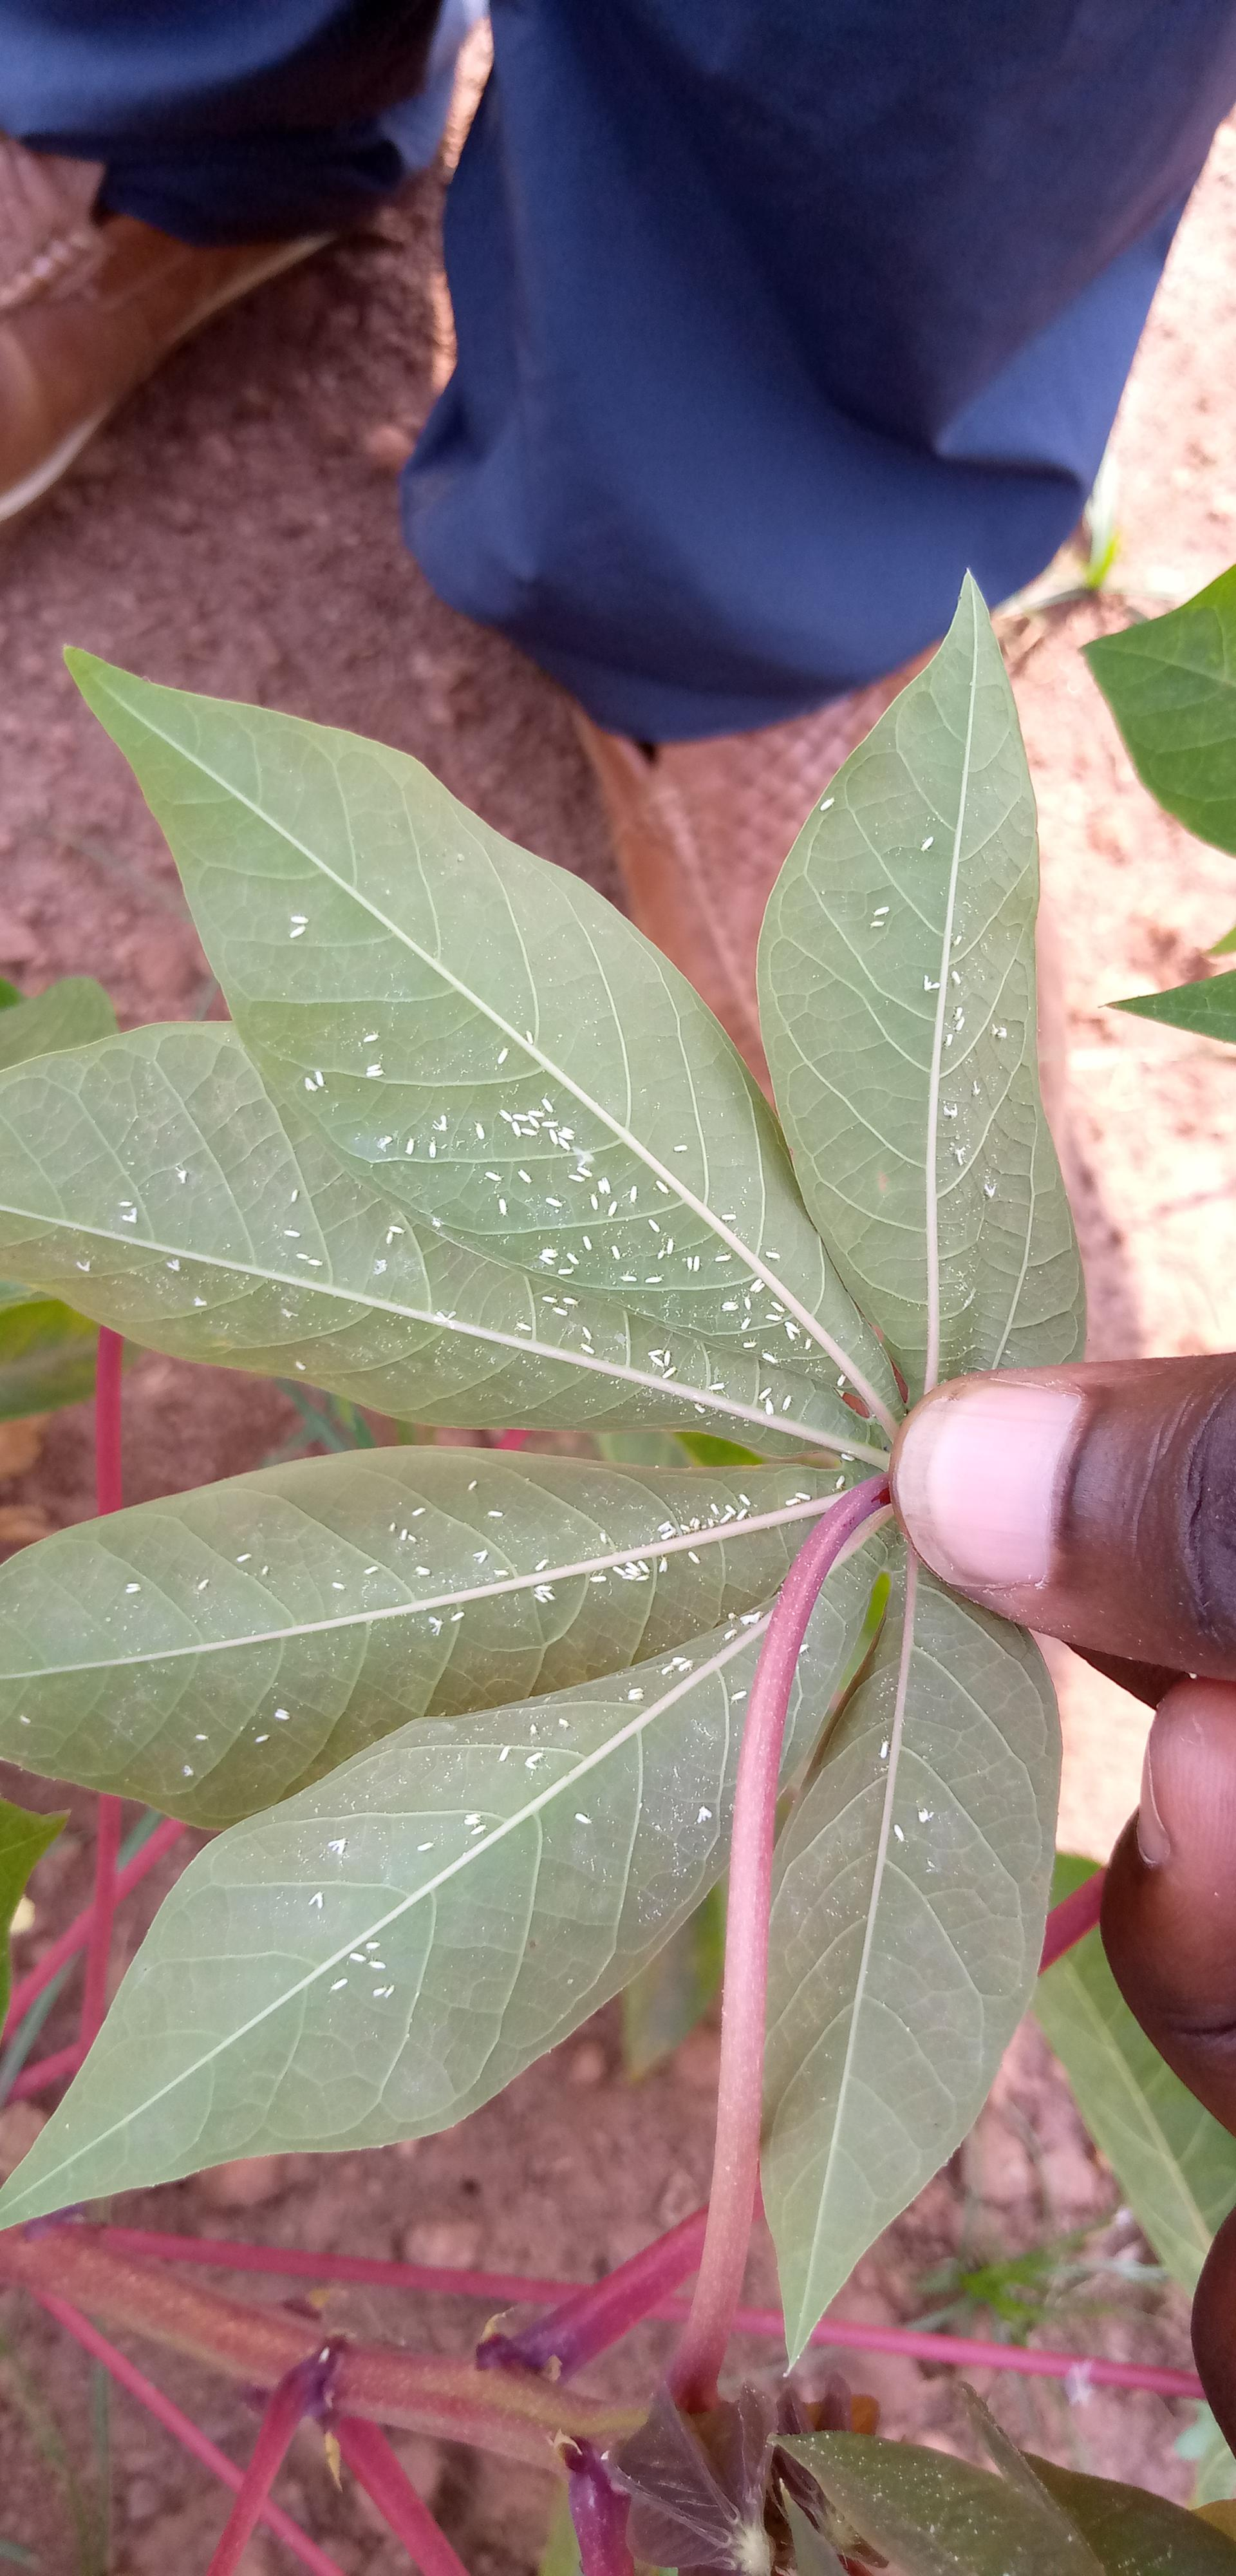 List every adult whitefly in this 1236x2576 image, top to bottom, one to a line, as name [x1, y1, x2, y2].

whitefly [818, 796, 838, 812]
whitefly [918, 833, 940, 856]
whitefly [869, 902, 891, 918]
whitefly [288, 913, 310, 926]
whitefly [868, 918, 889, 931]
whitefly [287, 924, 310, 940]
whitefly [950, 931, 964, 950]
whitefly [950, 967, 963, 987]
whitefly [920, 974, 942, 993]
whitefly [953, 1005, 965, 1019]
whitefly [954, 1015, 966, 1030]
whitefly [997, 1025, 1009, 1044]
whitefly [523, 1027, 536, 1046]
whitefly [359, 1030, 384, 1044]
whitefly [941, 1030, 955, 1052]
whitefly [494, 1044, 510, 1067]
whitefly [364, 1061, 382, 1071]
whitefly [364, 1069, 386, 1079]
whitefly [313, 1070, 324, 1090]
whitefly [302, 1075, 319, 1094]
whitefly [969, 1078, 986, 1097]
whitefly [540, 1096, 555, 1114]
whitefly [939, 1100, 959, 1121]
whitefly [498, 1108, 513, 1122]
whitefly [527, 1108, 546, 1117]
whitefly [427, 1110, 451, 1134]
whitefly [472, 1116, 489, 1141]
whitefly [509, 1119, 524, 1139]
whitefly [539, 1119, 559, 1127]
whitefly [520, 1124, 541, 1137]
whitefly [557, 1124, 578, 1137]
whitefly [548, 1127, 559, 1146]
whitefly [558, 1130, 574, 1141]
whitefly [404, 1133, 417, 1155]
whitefly [427, 1139, 440, 1159]
whitefly [557, 1139, 571, 1152]
whitefly [952, 1141, 970, 1167]
whitefly [673, 1143, 691, 1155]
whitefly [171, 1164, 190, 1189]
whitefly [574, 1164, 593, 1178]
whitefly [514, 1167, 534, 1185]
whitefly [483, 1168, 503, 1183]
whitefly [566, 1173, 586, 1184]
whitefly [596, 1175, 613, 1196]
whitefly [653, 1178, 671, 1195]
whitefly [979, 1180, 1003, 1202]
whitefly [625, 1183, 643, 1206]
whitefly [288, 1186, 302, 1204]
whitefly [588, 1189, 602, 1212]
whitefly [541, 1195, 566, 1210]
whitefly [496, 1196, 510, 1217]
whitefly [117, 1199, 135, 1209]
whitefly [606, 1199, 618, 1218]
whitefly [119, 1207, 139, 1224]
whitefly [719, 1211, 742, 1223]
whitefly [427, 1216, 444, 1231]
whitefly [646, 1216, 664, 1235]
whitefly [387, 1222, 407, 1235]
whitefly [279, 1224, 304, 1240]
whitefly [386, 1229, 394, 1246]
whitefly [581, 1233, 596, 1253]
whitefly [665, 1234, 678, 1256]
whitefly [609, 1244, 625, 1264]
whitefly [538, 1245, 559, 1260]
whitefly [655, 1247, 666, 1262]
whitefly [763, 1249, 784, 1262]
whitefly [565, 1249, 582, 1267]
whitefly [294, 1251, 310, 1262]
whitefly [692, 1251, 702, 1274]
whitefly [713, 1251, 733, 1265]
whitefly [535, 1253, 556, 1268]
whitefly [686, 1253, 693, 1274]
whitefly [164, 1256, 182, 1273]
whitefly [306, 1257, 323, 1269]
whitefly [71, 1260, 93, 1274]
whitefly [555, 1266, 575, 1278]
whitefly [643, 1273, 665, 1287]
whitefly [616, 1274, 637, 1285]
whitefly [745, 1275, 763, 1293]
whitefly [191, 1293, 212, 1311]
whitefly [537, 1293, 559, 1305]
whitefly [560, 1294, 582, 1308]
whitefly [718, 1294, 743, 1315]
whitefly [743, 1294, 752, 1312]
whitefly [769, 1298, 787, 1314]
whitefly [550, 1303, 570, 1318]
whitefly [432, 1309, 459, 1332]
whitefly [763, 1311, 782, 1323]
whitefly [512, 1318, 536, 1334]
whitefly [579, 1323, 595, 1341]
whitefly [803, 1334, 814, 1353]
whitefly [741, 1339, 760, 1350]
whitefly [577, 1341, 598, 1356]
whitefly [644, 1347, 663, 1357]
whitefly [662, 1347, 671, 1367]
whitefly [760, 1350, 778, 1366]
whitefly [648, 1355, 663, 1368]
whitefly [290, 1358, 309, 1374]
whitefly [661, 1364, 679, 1380]
whitefly [834, 1372, 850, 1388]
whitefly [707, 1379, 725, 1394]
whitefly [758, 1386, 773, 1402]
whitefly [781, 1392, 792, 1412]
whitefly [763, 1396, 778, 1417]
whitefly [691, 1399, 709, 1414]
whitefly [838, 1450, 859, 1464]
whitefly [831, 1472, 850, 1494]
whitefly [466, 1475, 478, 1491]
whitefly [794, 1490, 814, 1501]
whitefly [738, 1490, 754, 1505]
whitefly [784, 1496, 803, 1507]
whitefly [707, 1501, 724, 1515]
whitefly [724, 1501, 740, 1515]
whitefly [409, 1505, 427, 1517]
whitefly [736, 1507, 750, 1522]
whitefly [484, 1508, 507, 1520]
whitefly [718, 1512, 736, 1526]
whitefly [690, 1516, 704, 1529]
whitefly [704, 1516, 720, 1531]
whitefly [388, 1518, 397, 1535]
whitefly [657, 1519, 675, 1535]
whitefly [679, 1521, 693, 1536]
whitefly [398, 1527, 407, 1542]
whitefly [660, 1529, 679, 1544]
whitefly [598, 1530, 609, 1547]
whitefly [406, 1533, 420, 1546]
whitefly [471, 1545, 490, 1564]
whitefly [686, 1549, 705, 1566]
whitefly [234, 1550, 252, 1564]
whitefly [531, 1555, 555, 1572]
whitefly [655, 1556, 673, 1575]
whitefly [623, 1560, 637, 1569]
whitefly [637, 1560, 650, 1573]
whitefly [360, 1562, 380, 1578]
whitefly [413, 1562, 432, 1577]
whitefly [258, 1563, 274, 1578]
whitefly [610, 1564, 626, 1577]
whitefly [490, 1567, 510, 1578]
whitefly [623, 1568, 637, 1577]
whitefly [586, 1571, 609, 1586]
whitefly [622, 1573, 636, 1582]
whitefly [636, 1573, 651, 1584]
whitefly [195, 1575, 212, 1593]
whitefly [330, 1578, 348, 1592]
whitefly [124, 1580, 142, 1588]
whitefly [533, 1583, 554, 1591]
whitefly [124, 1586, 142, 1595]
whitefly [542, 1590, 558, 1601]
whitefly [532, 1593, 550, 1604]
whitefly [449, 1607, 471, 1626]
whitefly [738, 1610, 765, 1626]
whitefly [426, 1614, 444, 1639]
whitefly [722, 1627, 741, 1642]
whitefly [798, 1641, 814, 1656]
whitefly [671, 1654, 687, 1667]
whitefly [680, 1658, 696, 1674]
whitefly [659, 1663, 675, 1678]
whitefly [625, 1686, 648, 1703]
whitefly [729, 1688, 749, 1704]
whitefly [272, 1706, 294, 1723]
whitefly [15, 1712, 36, 1728]
whitefly [556, 1716, 571, 1731]
whitefly [527, 1720, 539, 1737]
whitefly [192, 1730, 212, 1742]
whitefly [251, 1731, 274, 1746]
whitefly [879, 1737, 892, 1759]
whitefly [497, 1742, 515, 1765]
whitefly [528, 1750, 547, 1761]
whitefly [523, 1758, 538, 1773]
whitefly [181, 1763, 197, 1779]
whitefly [693, 1802, 717, 1824]
whitefly [917, 1806, 932, 1826]
whitefly [573, 1810, 595, 1828]
whitefly [462, 1811, 481, 1819]
whitefly [463, 1817, 481, 1826]
whitefly [469, 1822, 487, 1838]
whitefly [892, 1823, 908, 1844]
whitefly [324, 1835, 349, 1860]
whitefly [415, 1839, 436, 1853]
whitefly [306, 1889, 326, 1911]
whitefly [362, 1940, 383, 1952]
whitefly [346, 1947, 366, 1966]
whitefly [366, 1957, 388, 1973]
whitefly [329, 1975, 351, 1995]
whitefly [386, 1982, 399, 2000]
whitefly [371, 1983, 387, 1998]